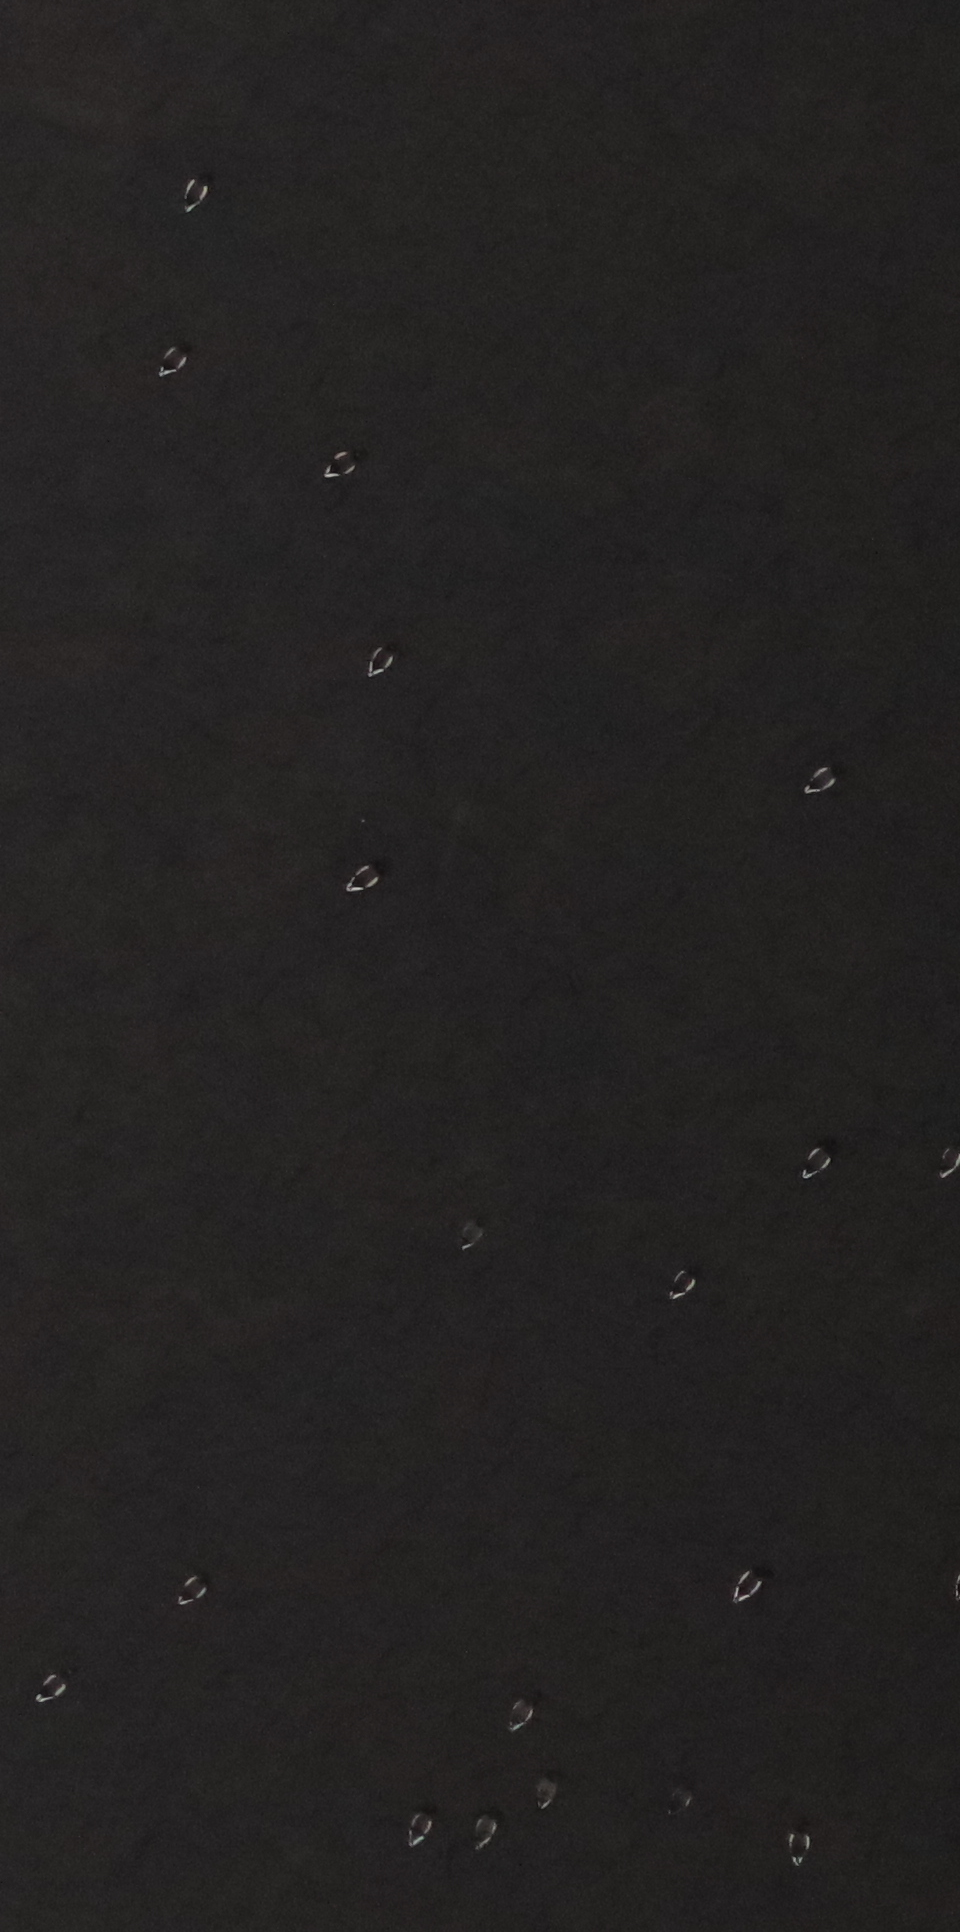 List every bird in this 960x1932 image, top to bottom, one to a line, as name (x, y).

brant (194, 194)
brant (173, 360)
brant (343, 464)
brant (381, 660)
brant (821, 782)
brant (364, 878)
brant (950, 1158)
brant (817, 1162)
brant (473, 1235)
brant (682, 1284)
brant (749, 1584)
brant (193, 1589)
brant (53, 1688)
brant (521, 1714)
brant (546, 1792)
brant (680, 1800)
brant (420, 1827)
brant (486, 1829)
brant (800, 1845)